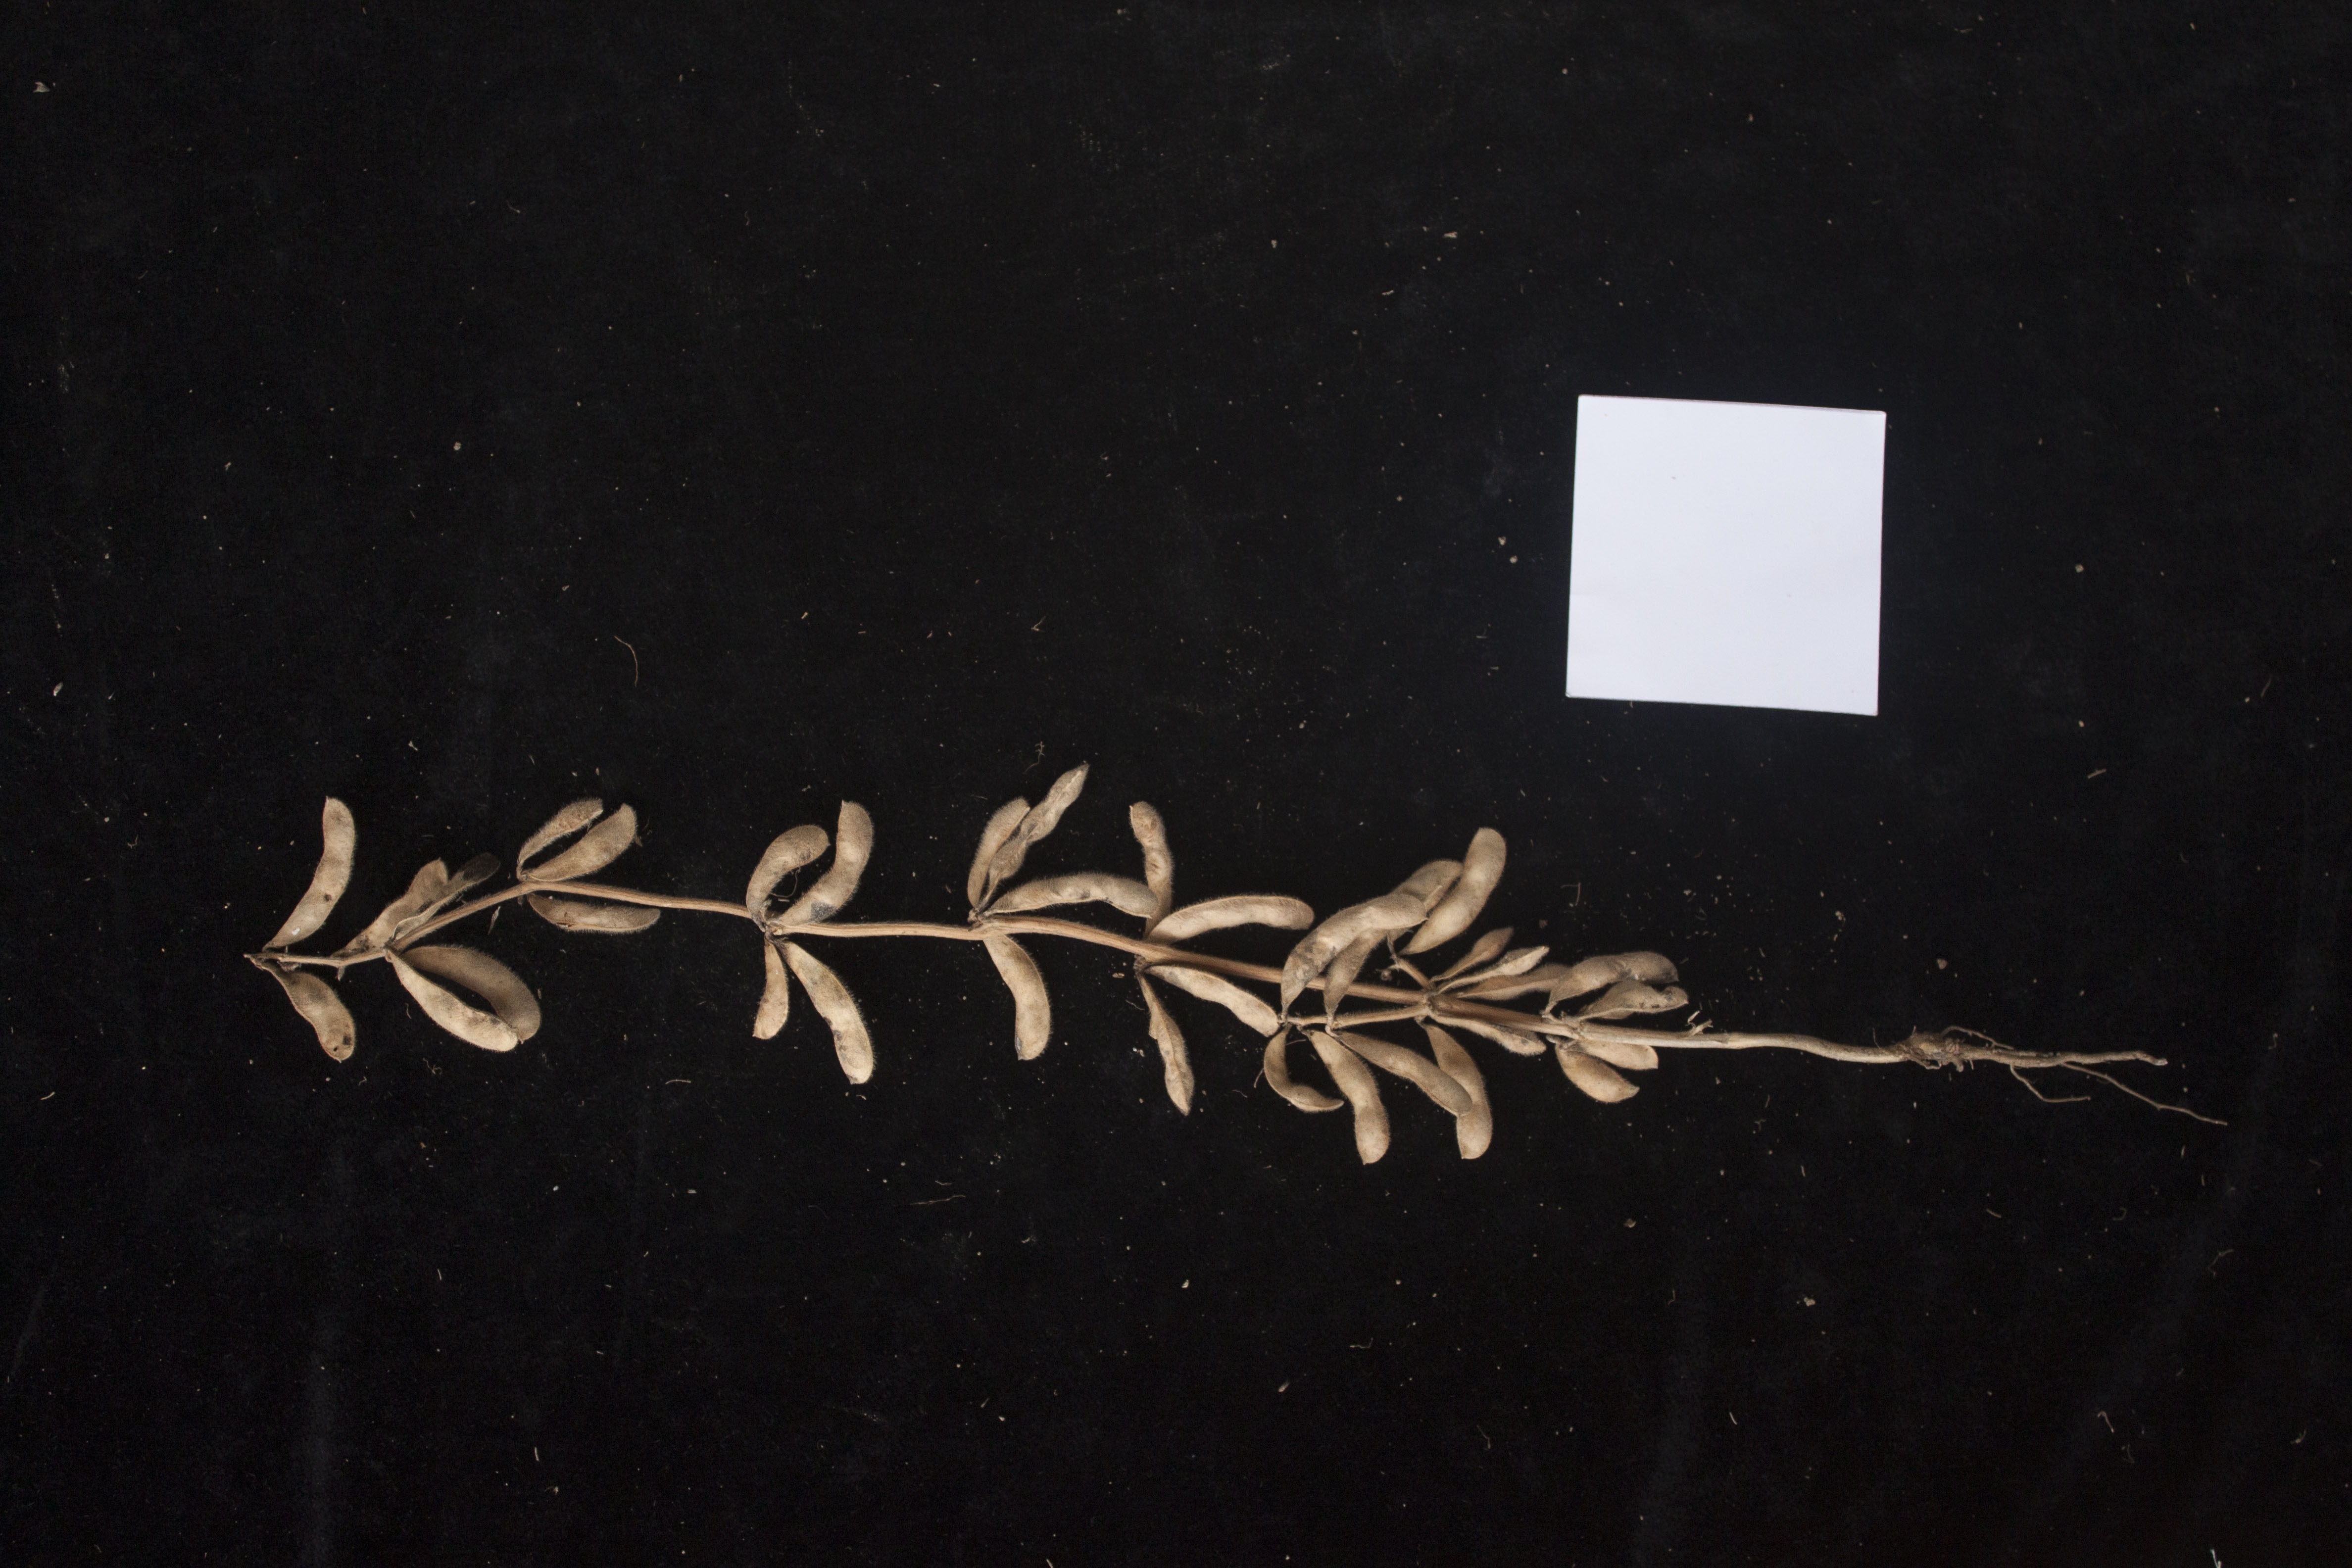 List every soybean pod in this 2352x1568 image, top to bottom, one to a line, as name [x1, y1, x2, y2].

soybean pod [980, 766, 1087, 908]
soybean pod [518, 798, 601, 878]
soybean pod [267, 799, 355, 950]
soybean pod [967, 800, 1029, 908]
soybean pod [771, 803, 872, 926]
soybean pod [1129, 803, 1174, 928]
soybean pod [523, 807, 636, 883]
soybean pod [746, 827, 829, 933]
soybean pod [1398, 830, 1506, 955]
soybean pod [337, 861, 446, 957]
soybean pod [1398, 864, 1462, 909]
soybean pod [987, 873, 1159, 921]
soybean pod [1282, 896, 1429, 1020]
soybean pod [1149, 896, 1312, 945]
soybean pod [530, 897, 661, 932]
soybean pod [1439, 929, 1511, 980]
soybean pod [1325, 933, 1386, 1018]
soybean pod [751, 935, 788, 1040]
soybean pod [984, 937, 1049, 1063]
soybean pod [774, 943, 872, 1085]
soybean pod [406, 945, 544, 1044]
soybean pod [1442, 946, 1549, 993]
soybean pod [385, 948, 517, 1053]
soybean pod [1549, 952, 1680, 1009]
soybean pod [252, 965, 354, 1063]
soybean pod [1148, 966, 1276, 1039]
soybean pod [1458, 966, 1570, 1004]
soybean pod [1139, 982, 1193, 1115]
soybean pod [1575, 983, 1690, 1023]
soybean pod [1426, 1018, 1545, 1054]
soybean pod [1420, 1027, 1492, 1159]
soybean pod [1262, 1029, 1343, 1111]
soybean pod [1298, 1031, 1390, 1165]
soybean pod [1327, 1033, 1471, 1112]
soybean pod [1565, 1042, 1660, 1070]
soybean pod [1555, 1046, 1637, 1103]